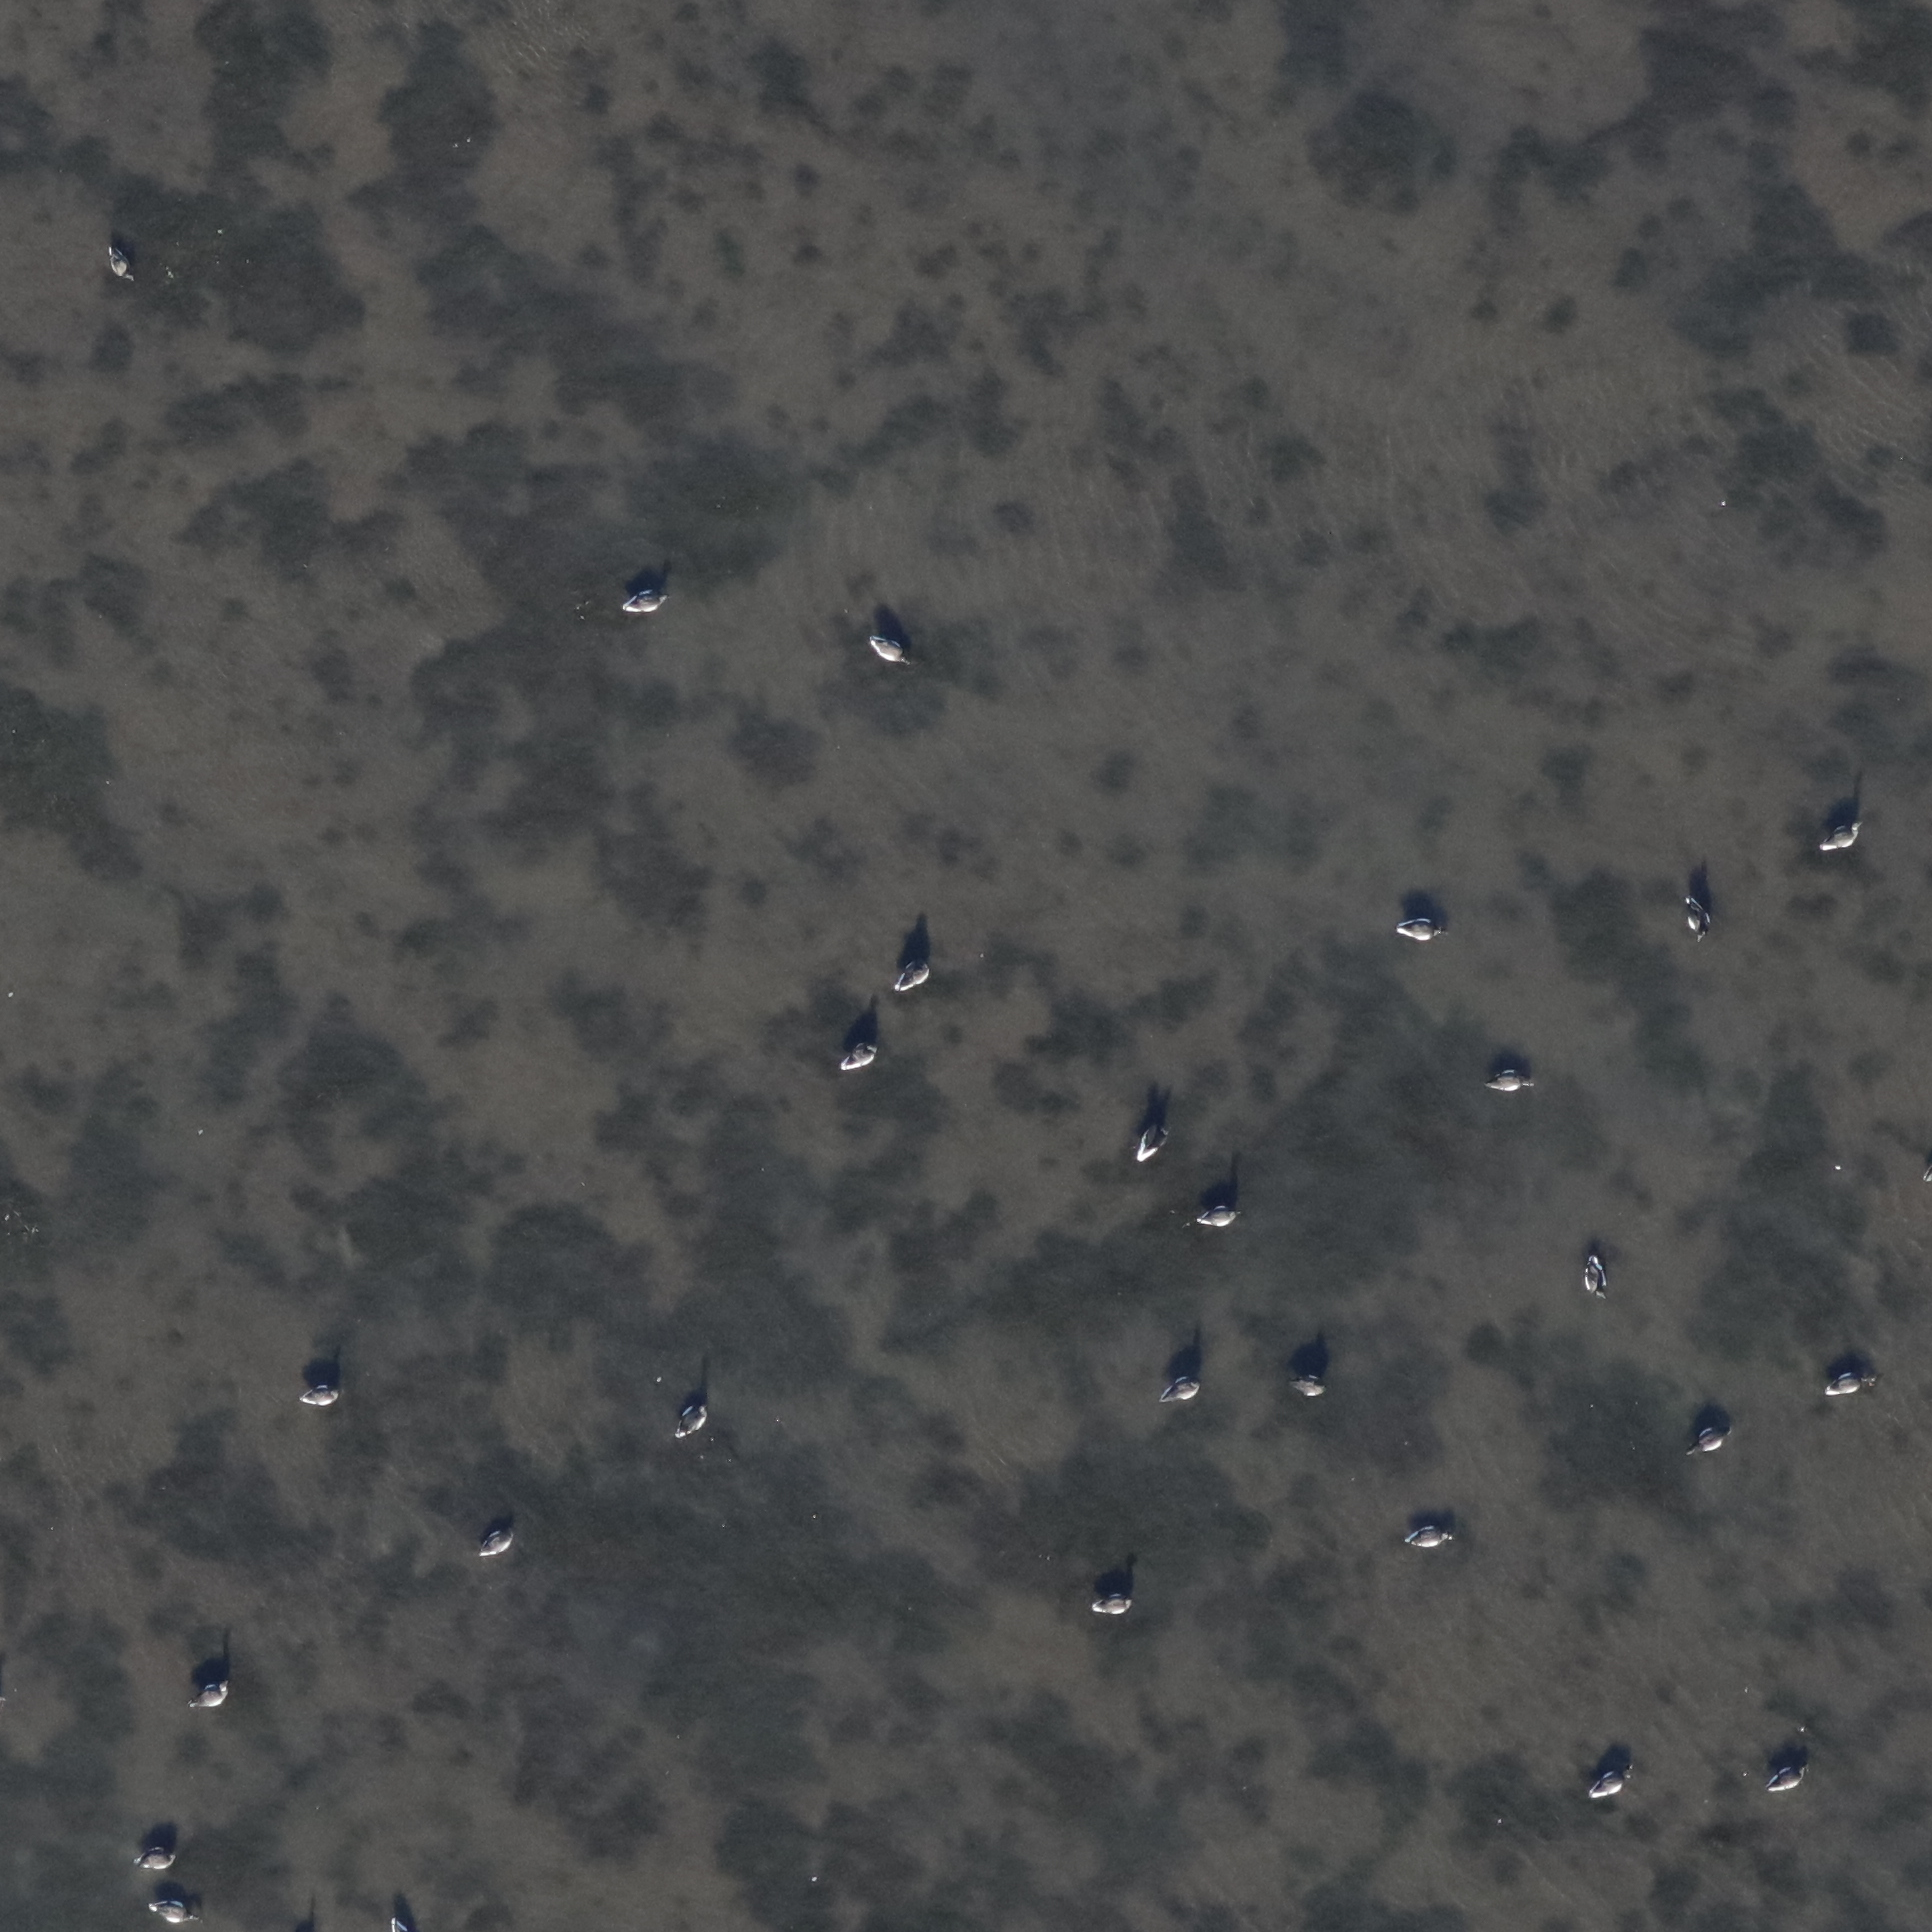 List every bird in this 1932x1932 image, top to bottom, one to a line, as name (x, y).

brant (118, 266)
brant (645, 602)
brant (889, 648)
brant (1839, 837)
brant (1697, 914)
brant (1421, 927)
brant (912, 975)
brant (861, 1056)
brant (1509, 1081)
brant (1154, 1140)
brant (1218, 1215)
brant (1597, 1272)
brant (1848, 1383)
brant (1310, 1385)
brant (1183, 1389)
brant (321, 1394)
brant (690, 1419)
brant (1709, 1438)
brant (1429, 1536)
brant (496, 1541)
brant (1112, 1603)
brant (211, 1694)
brant (1787, 1776)
brant (1610, 1782)
brant (158, 1858)
brant (172, 1911)